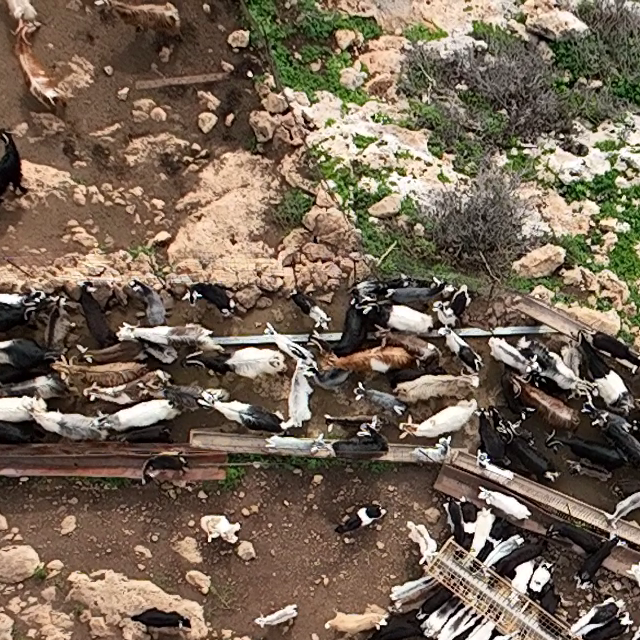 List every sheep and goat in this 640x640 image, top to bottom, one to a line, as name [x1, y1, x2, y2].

goat [102, 6, 183, 41]
goat [2, 19, 63, 103]
goat [0, 126, 25, 204]
goat [349, 275, 412, 294]
goat [129, 278, 168, 324]
goat [77, 280, 120, 345]
goat [385, 280, 449, 300]
goat [181, 284, 236, 317]
goat [433, 285, 471, 327]
goat [0, 287, 31, 307]
goat [289, 290, 331, 332]
goat [0, 294, 41, 336]
goat [352, 295, 434, 335]
goat [43, 296, 67, 349]
goat [307, 306, 367, 358]
goat [117, 322, 233, 347]
goat [264, 324, 315, 364]
goat [370, 326, 441, 369]
goat [591, 329, 639, 374]
goat [437, 330, 485, 371]
goat [578, 331, 634, 412]
goat [0, 335, 44, 371]
goat [522, 336, 596, 397]
goat [488, 337, 543, 375]
goat [136, 338, 175, 365]
goat [559, 342, 582, 374]
goat [75, 345, 146, 357]
goat [182, 346, 285, 378]
goat [321, 348, 413, 377]
goat [48, 357, 146, 385]
goat [284, 359, 313, 429]
goat [307, 367, 350, 389]
goat [84, 370, 167, 407]
goat [396, 371, 479, 402]
goat [155, 372, 210, 412]
goat [0, 374, 73, 402]
goat [511, 374, 579, 426]
goat [498, 377, 530, 419]
goat [353, 382, 402, 425]
goat [0, 392, 45, 420]
goat [198, 392, 287, 434]
goat [88, 398, 182, 428]
goat [399, 399, 475, 439]
goat [580, 399, 632, 433]
goat [27, 403, 104, 442]
goat [488, 404, 510, 443]
goat [472, 406, 506, 458]
goat [0, 412, 30, 442]
goat [323, 412, 385, 433]
goat [590, 414, 639, 470]
goat [501, 420, 559, 479]
goat [332, 422, 388, 459]
goat [103, 428, 173, 443]
goat [542, 431, 627, 471]
goat [264, 434, 329, 454]
goat [407, 438, 451, 460]
goat [142, 450, 186, 484]
goat [566, 458, 611, 481]
goat [478, 486, 529, 520]
goat [606, 490, 639, 526]
goat [461, 497, 478, 543]
goat [441, 499, 463, 561]
goat [337, 500, 386, 534]
goat [461, 509, 494, 569]
goat [543, 520, 600, 552]
goat [404, 521, 437, 564]
goat [576, 534, 619, 583]
goat [482, 535, 521, 579]
goat [473, 539, 493, 575]
goat [488, 541, 544, 588]
goat [510, 560, 534, 609]
goat [631, 562, 639, 593]
goat [528, 563, 556, 600]
goat [394, 568, 441, 605]
goat [417, 579, 459, 618]
goat [421, 586, 469, 636]
goat [538, 587, 561, 634]
goat [433, 592, 477, 639]
goat [559, 601, 621, 639]
goat [440, 602, 491, 639]
goat [252, 603, 298, 622]
goat [133, 605, 194, 628]
goat [362, 609, 423, 639]
goat [327, 610, 389, 630]
goat [457, 611, 504, 639]
goat [451, 613, 486, 639]
goat [579, 616, 630, 639]
goat [474, 627, 521, 639]
goat [600, 627, 639, 639]
goat [487, 629, 533, 639]